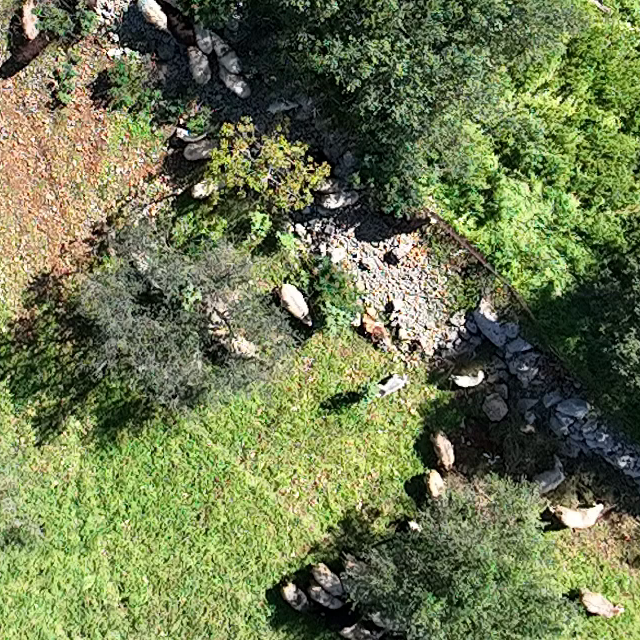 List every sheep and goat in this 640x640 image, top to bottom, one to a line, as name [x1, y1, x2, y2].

sheep [22, 0, 39, 40]
sheep [54, 0, 96, 7]
sheep [138, 0, 166, 32]
sheep [155, 0, 183, 11]
sheep [167, 4, 195, 45]
sheep [193, 24, 213, 55]
sheep [13, 28, 53, 66]
sheep [210, 31, 242, 74]
sheep [186, 46, 211, 85]
sheep [218, 65, 251, 98]
sheep [183, 139, 220, 161]
sheep [191, 176, 225, 199]
sheep [316, 179, 355, 191]
sheep [323, 191, 363, 210]
sheep [279, 284, 312, 327]
sheep [362, 314, 384, 341]
sheep [217, 332, 255, 356]
sheep [452, 371, 483, 388]
sheep [378, 373, 407, 399]
sheep [433, 432, 454, 470]
sheep [427, 467, 445, 500]
sheep [531, 470, 565, 491]
sheep [556, 502, 602, 529]
sheep [345, 558, 365, 579]
sheep [312, 561, 345, 594]
sheep [282, 579, 307, 611]
sheep [310, 584, 343, 608]
sheep [580, 587, 624, 618]
sheep [339, 620, 375, 637]